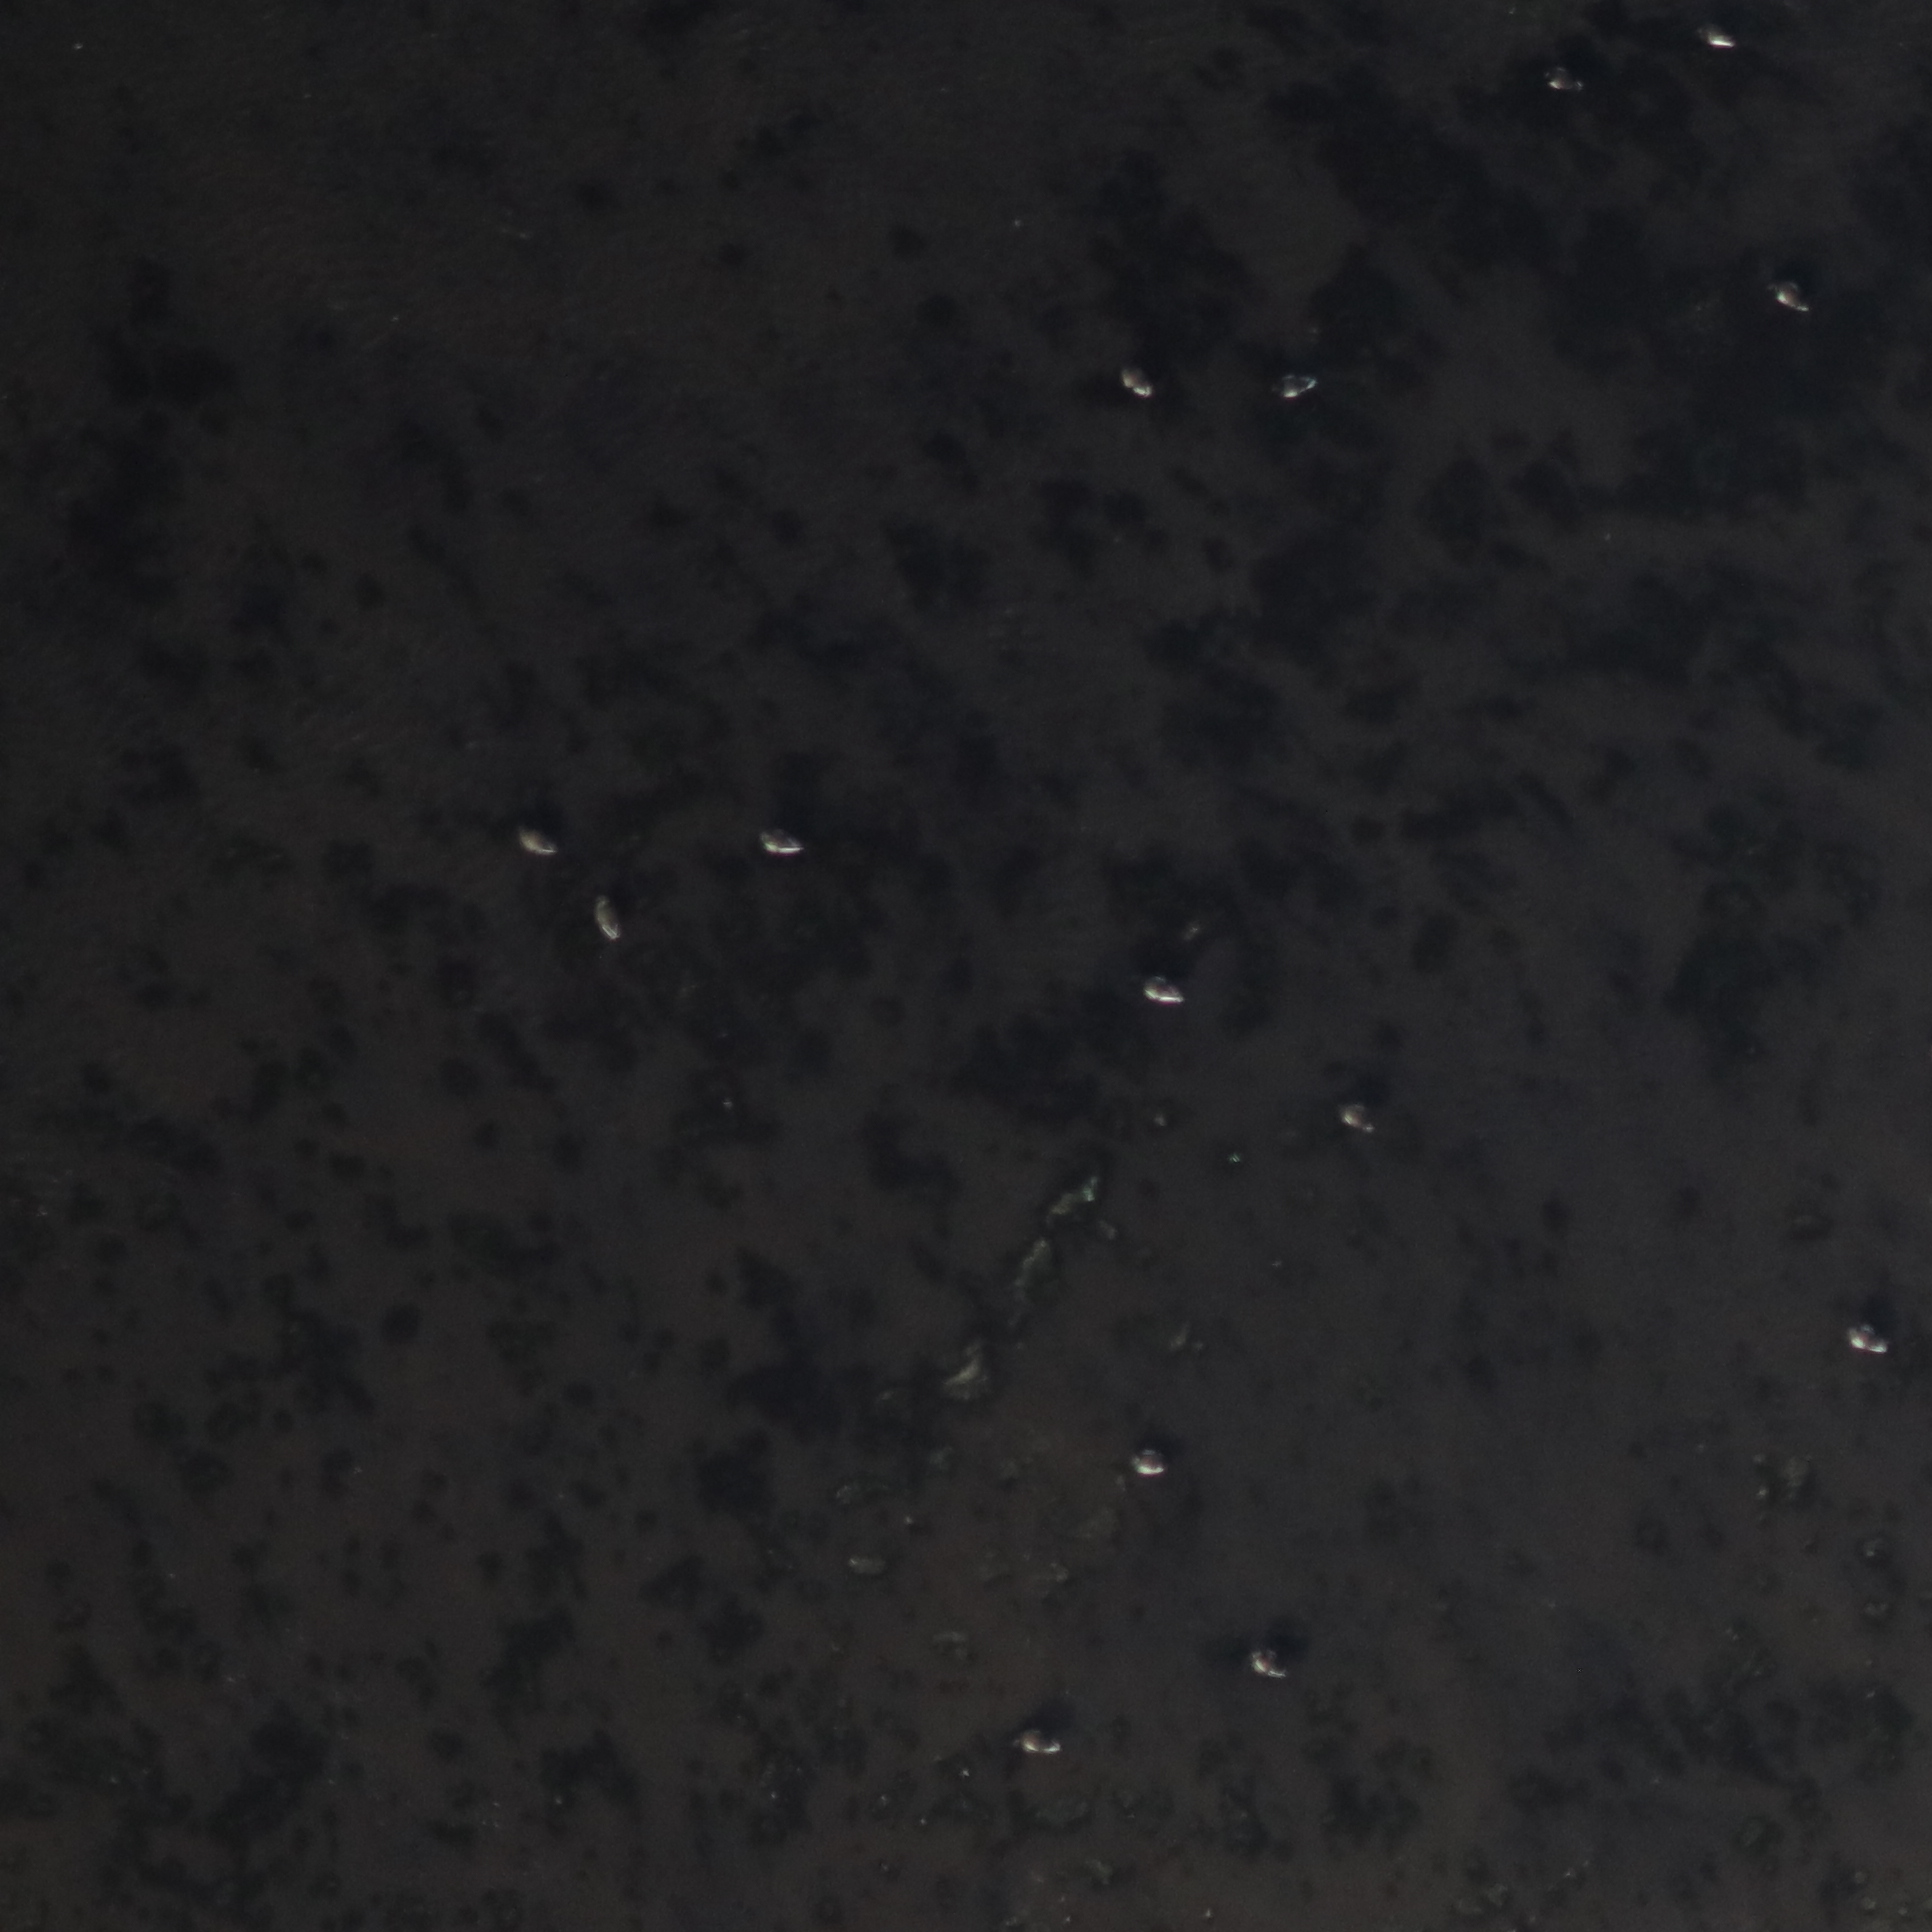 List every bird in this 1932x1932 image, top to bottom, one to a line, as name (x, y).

brant (1713, 35)
brant (1564, 79)
brant (1789, 295)
brant (1138, 378)
brant (1299, 387)
brant (538, 838)
brant (781, 842)
brant (610, 919)
brant (1163, 990)
brant (1356, 1115)
brant (1870, 1339)
brant (1148, 1462)
brant (1274, 1660)
brant (1040, 1742)